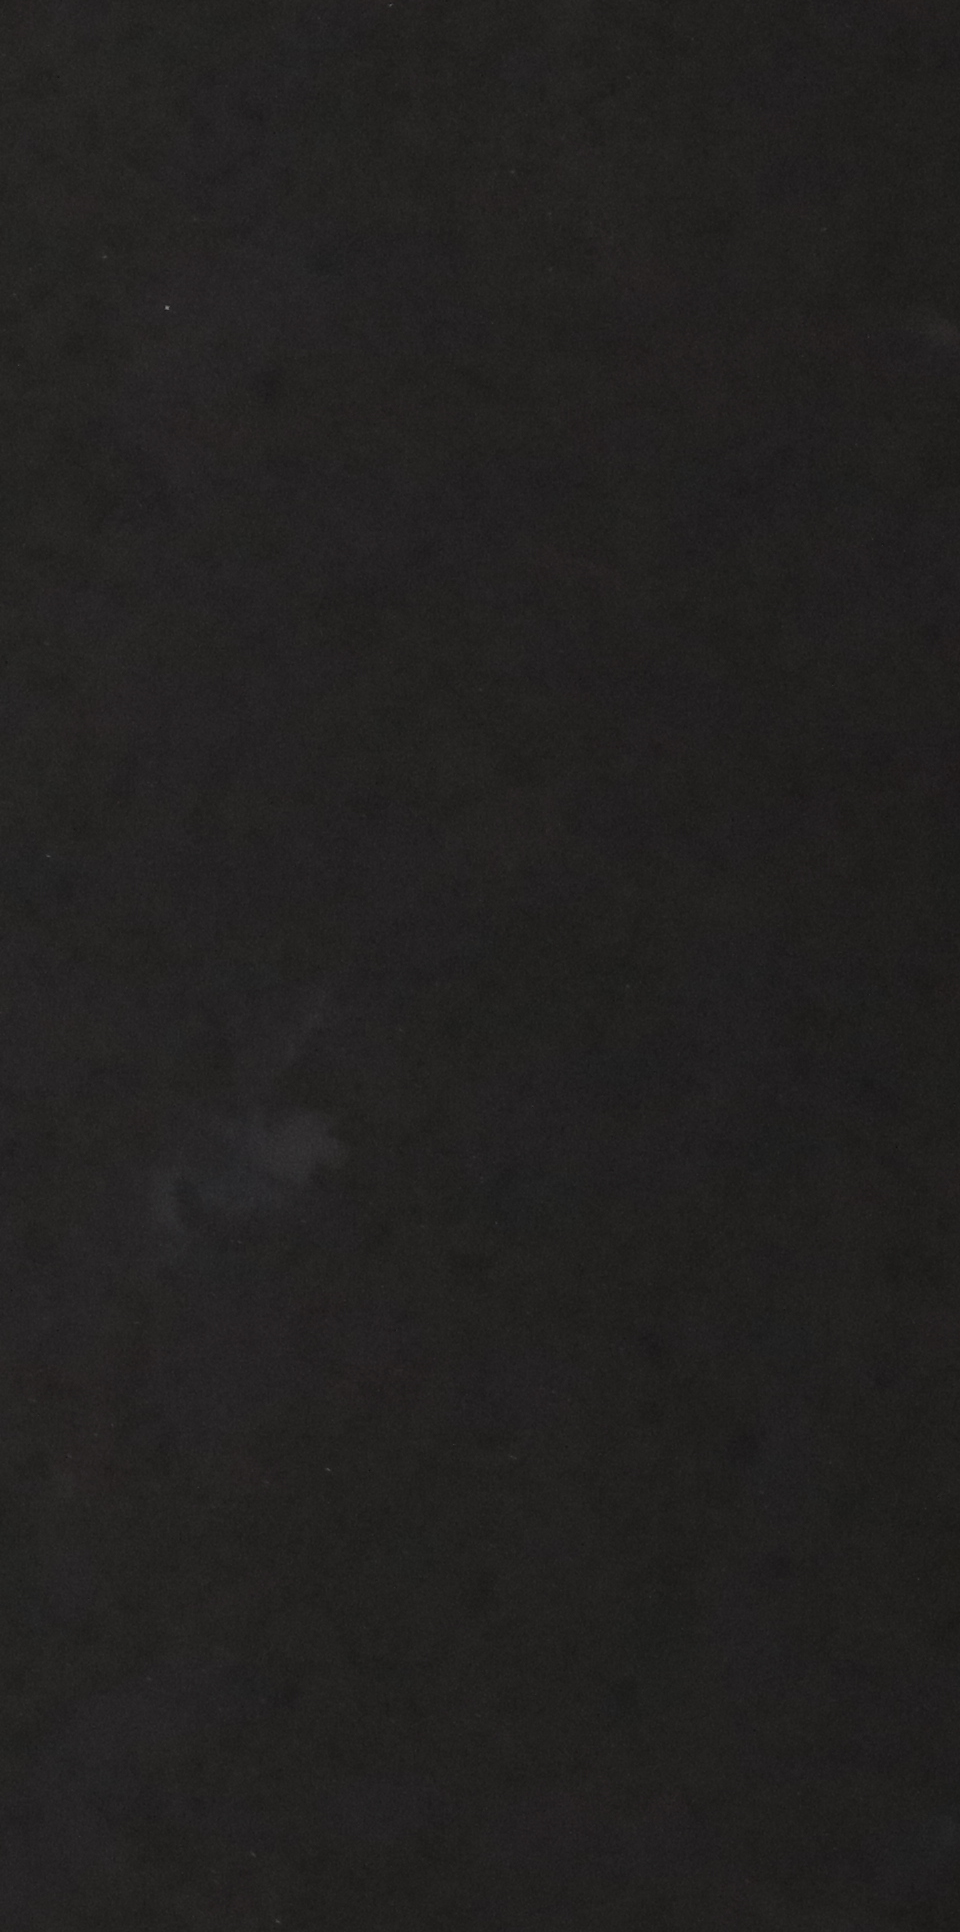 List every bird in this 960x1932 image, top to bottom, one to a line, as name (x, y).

None